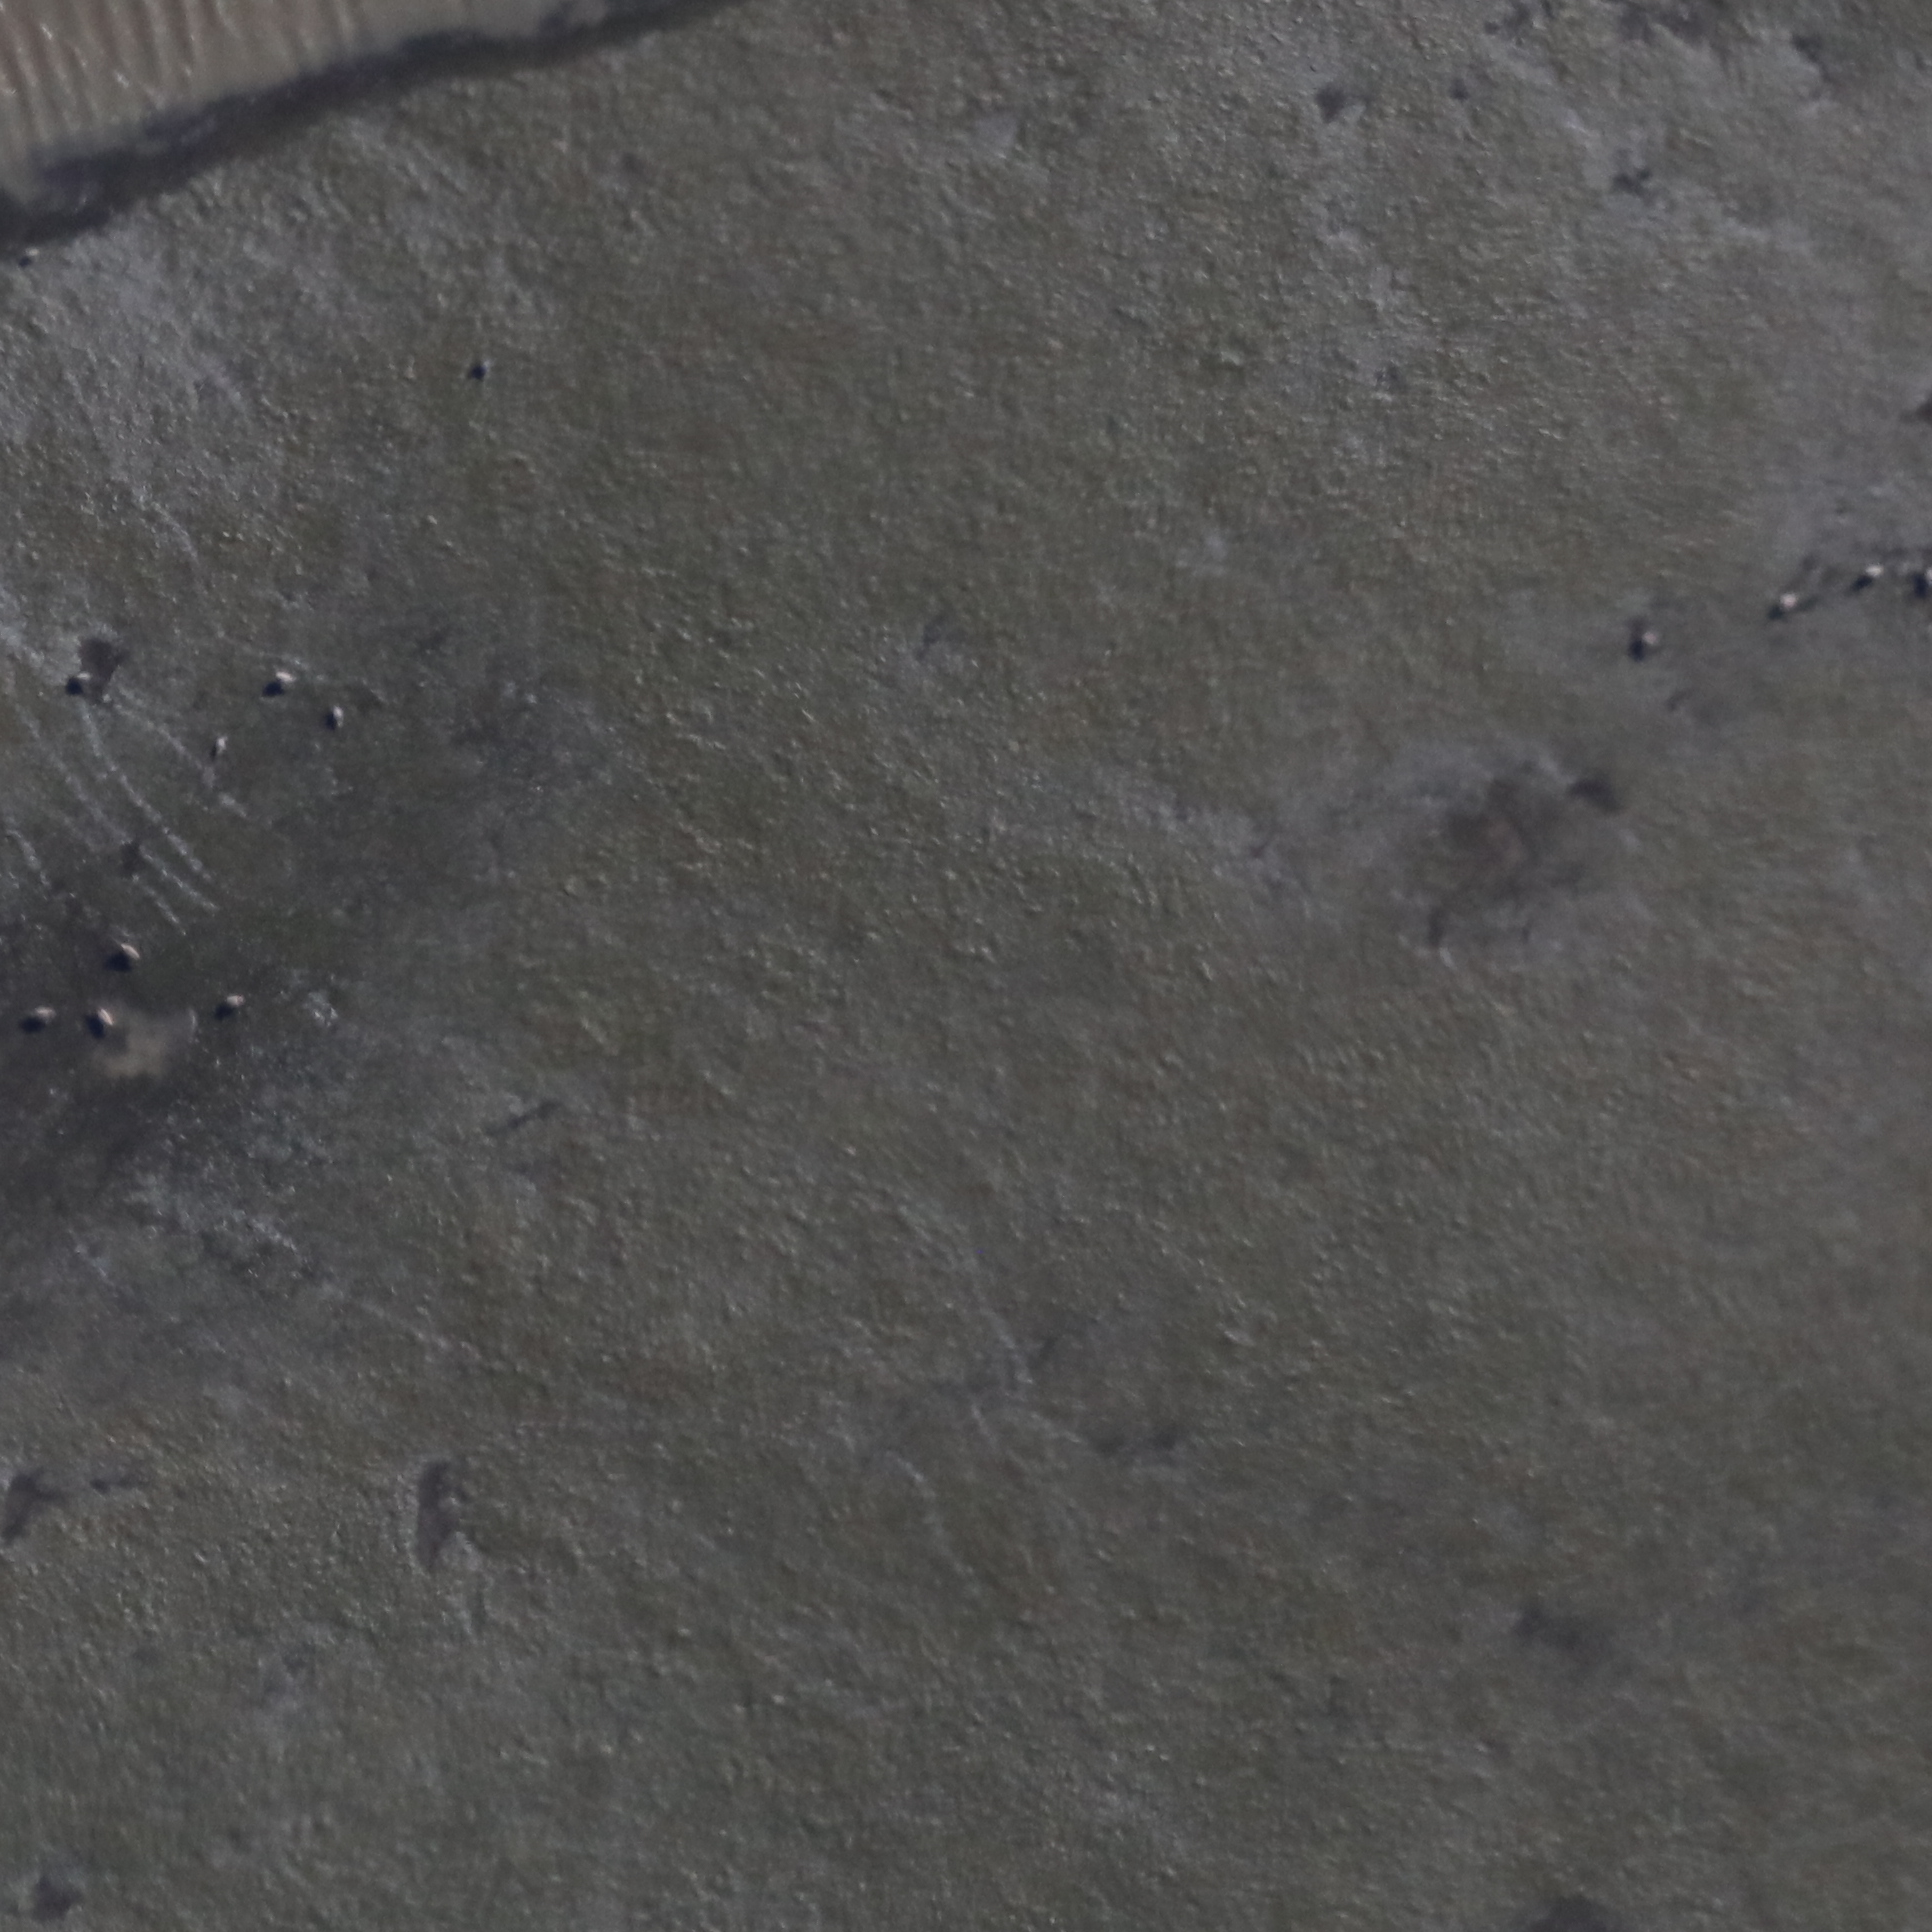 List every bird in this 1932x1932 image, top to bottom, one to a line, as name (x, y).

Canada goose (33, 250)
Canada goose (485, 367)
Canada goose (1871, 571)
Canada goose (1932, 576)
Canada goose (1788, 602)
Canada goose (1651, 642)
Canada goose (283, 675)
Canada goose (84, 677)
Canada goose (337, 714)
Canada goose (218, 747)
Canada goose (129, 953)
Canada goose (234, 997)
Canada goose (43, 1014)
Canada goose (104, 1017)